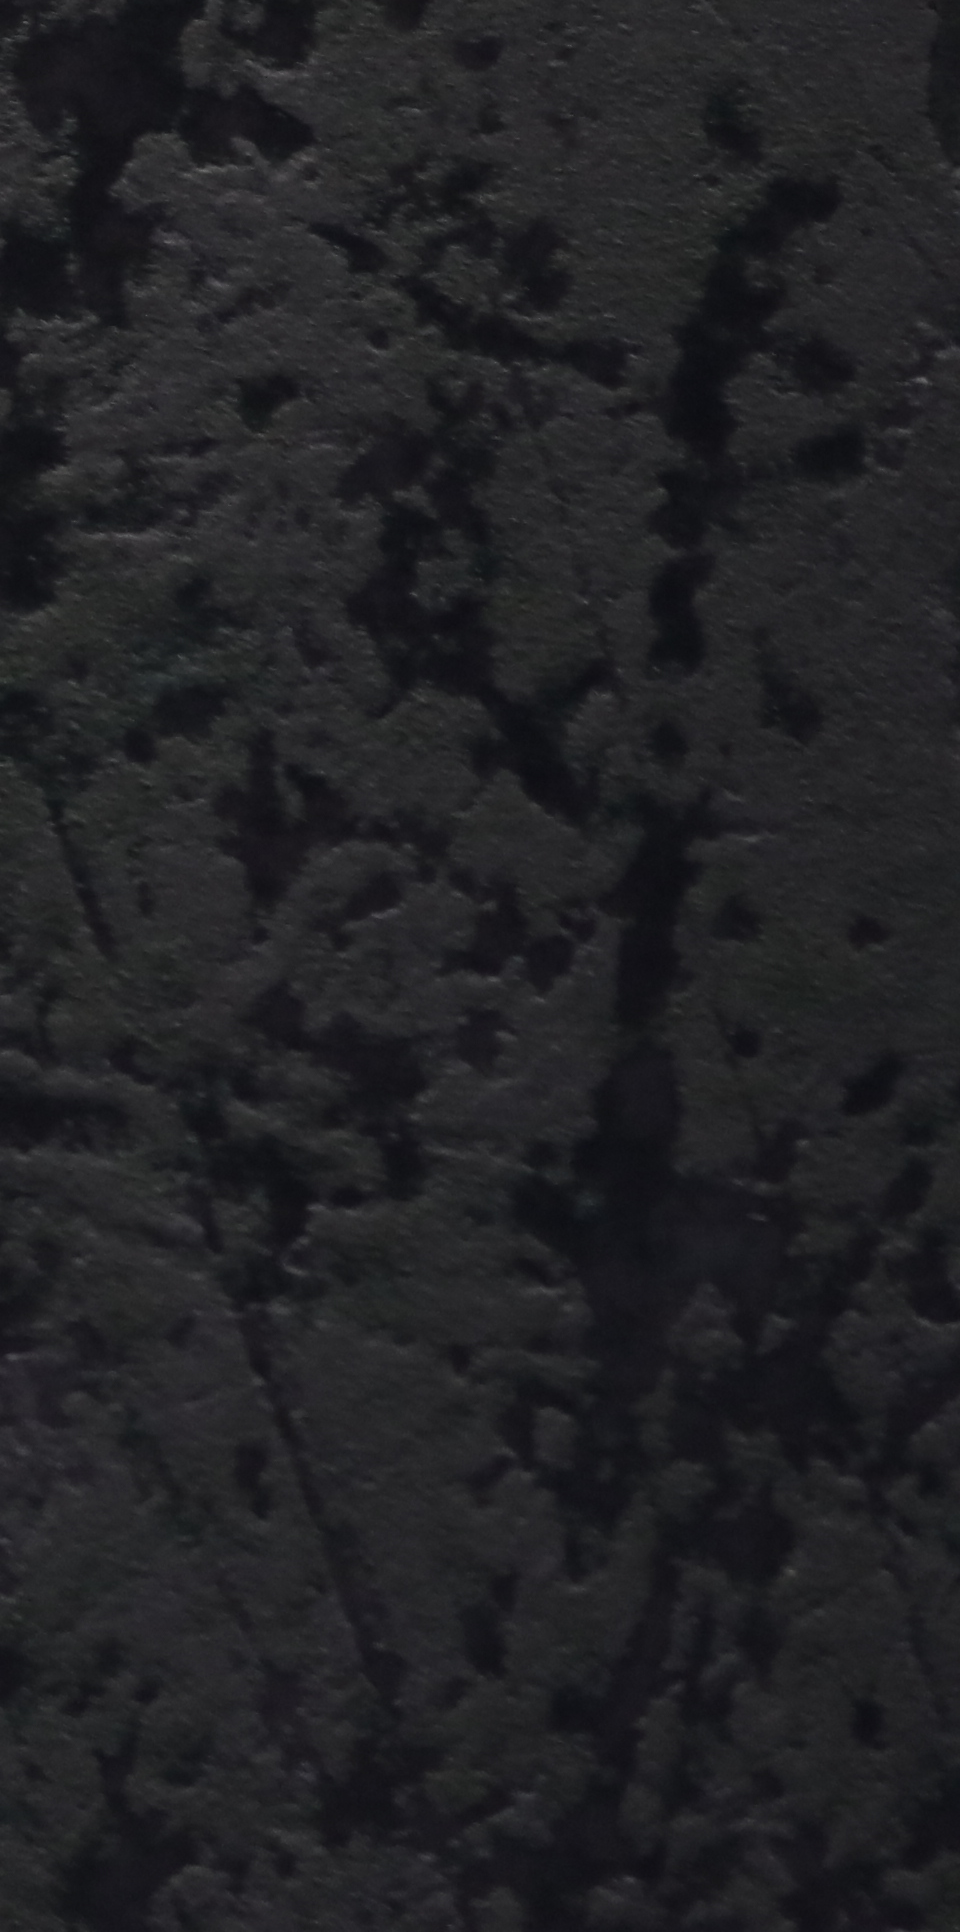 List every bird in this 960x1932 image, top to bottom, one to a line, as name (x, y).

None